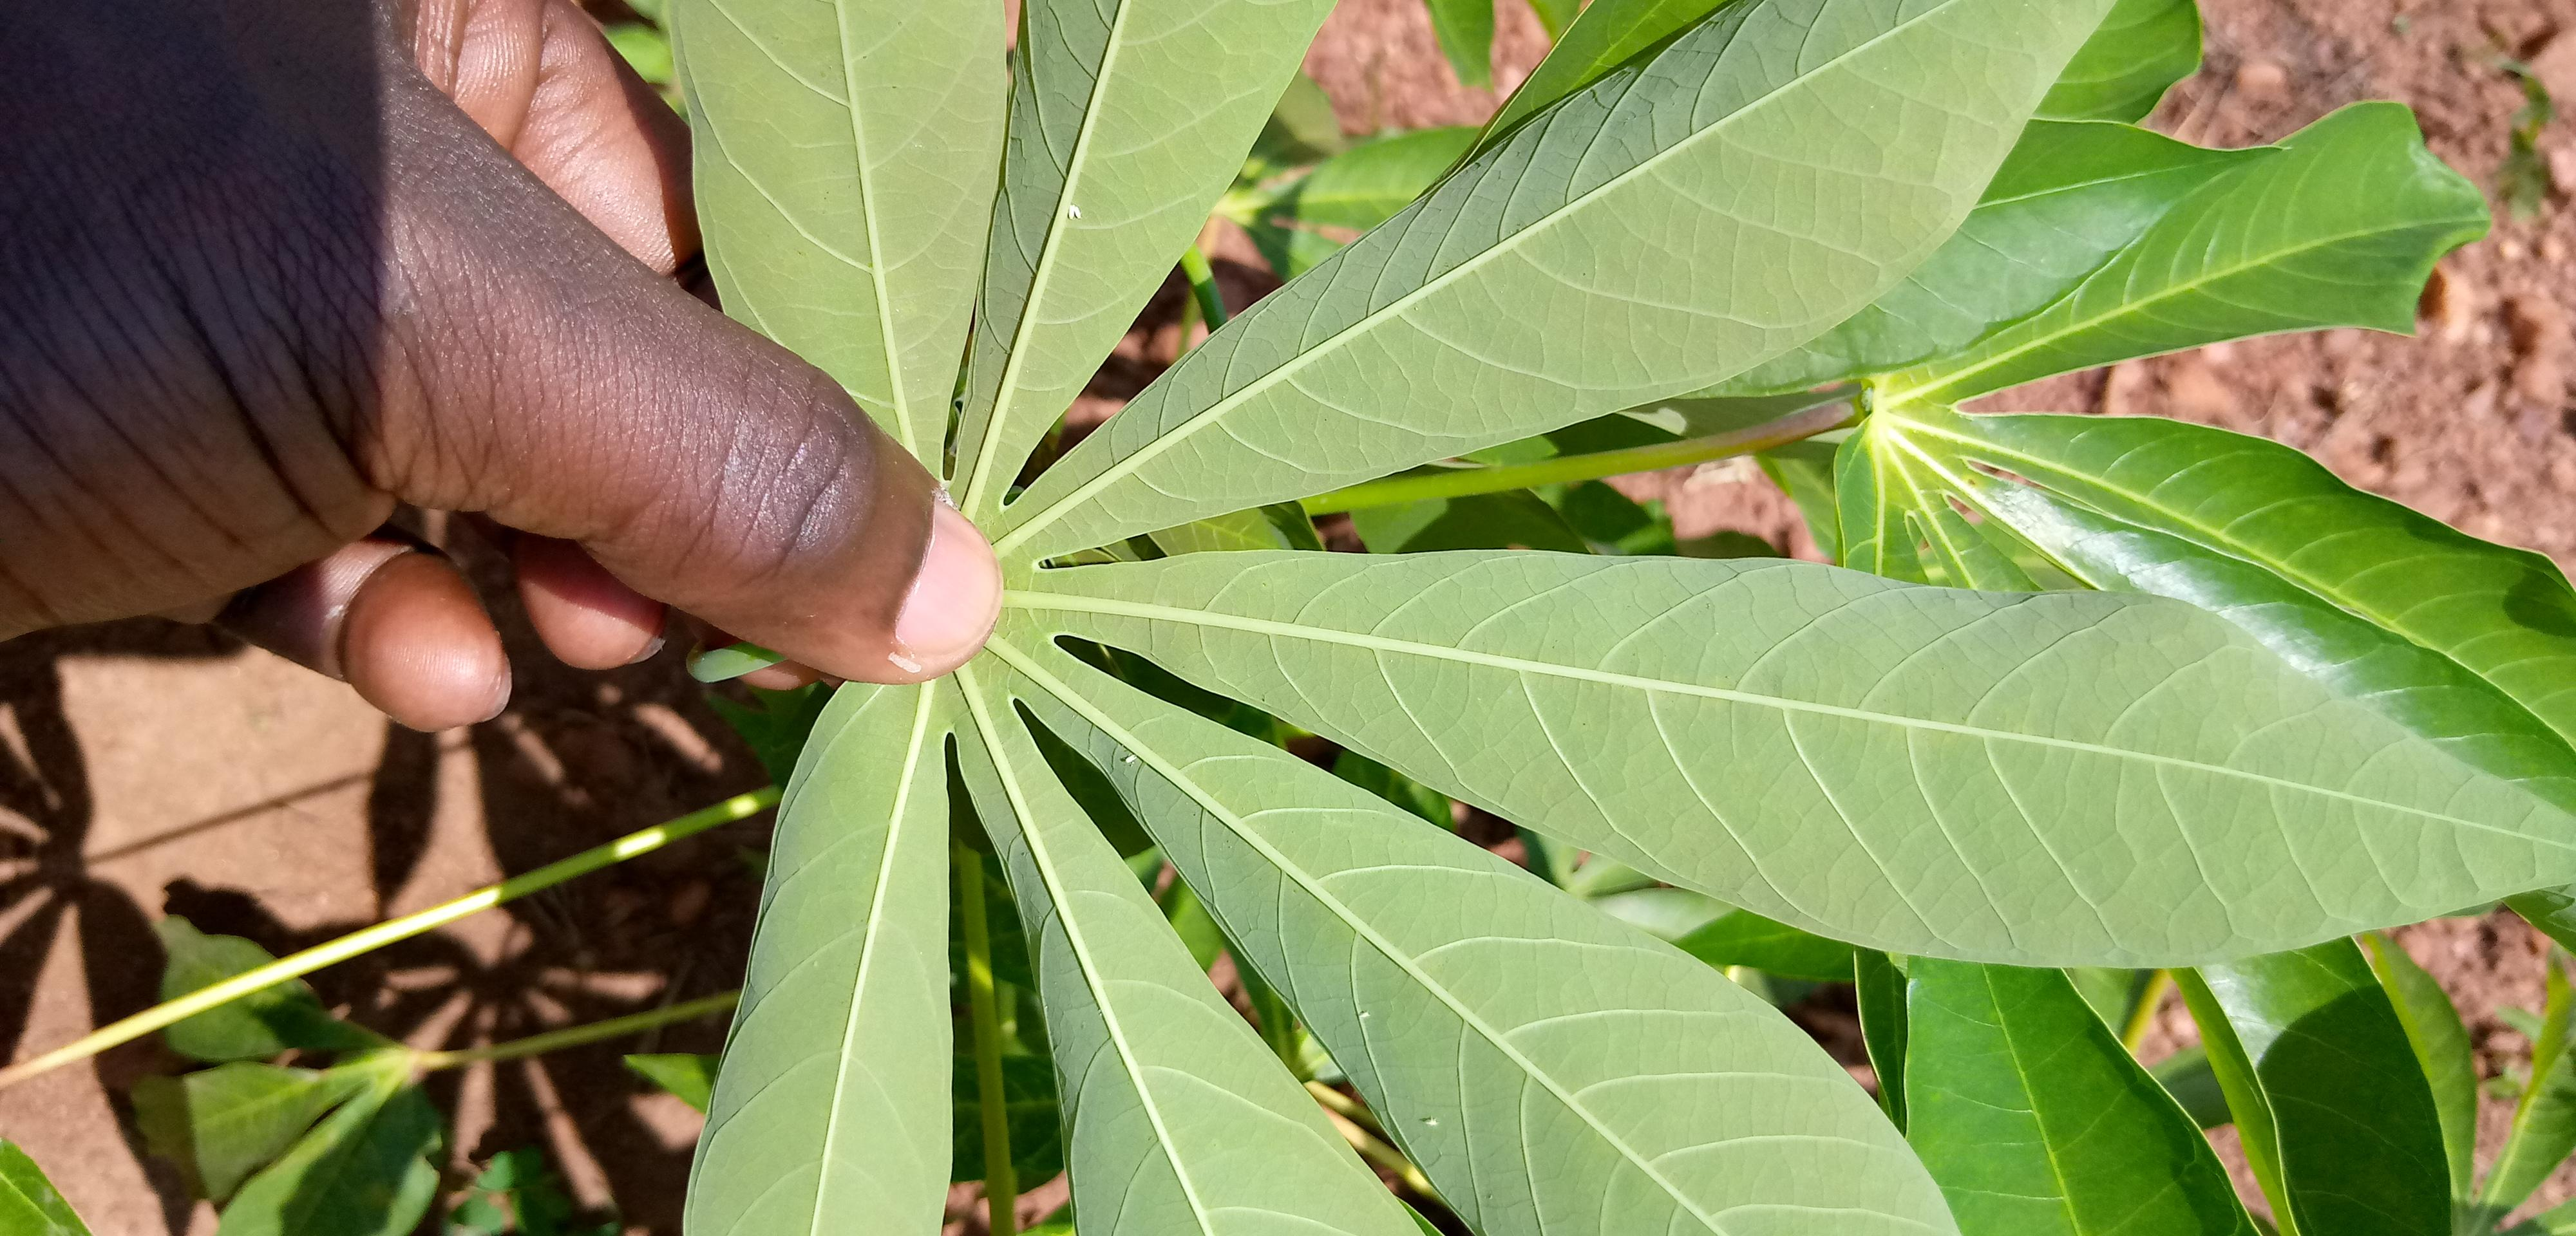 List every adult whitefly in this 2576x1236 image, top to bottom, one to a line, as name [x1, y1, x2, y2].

whitefly [1066, 201, 1086, 227]
whitefly [1119, 753, 1144, 771]
whitefly [1354, 1010, 1374, 1027]
whitefly [1420, 1114, 1446, 1131]